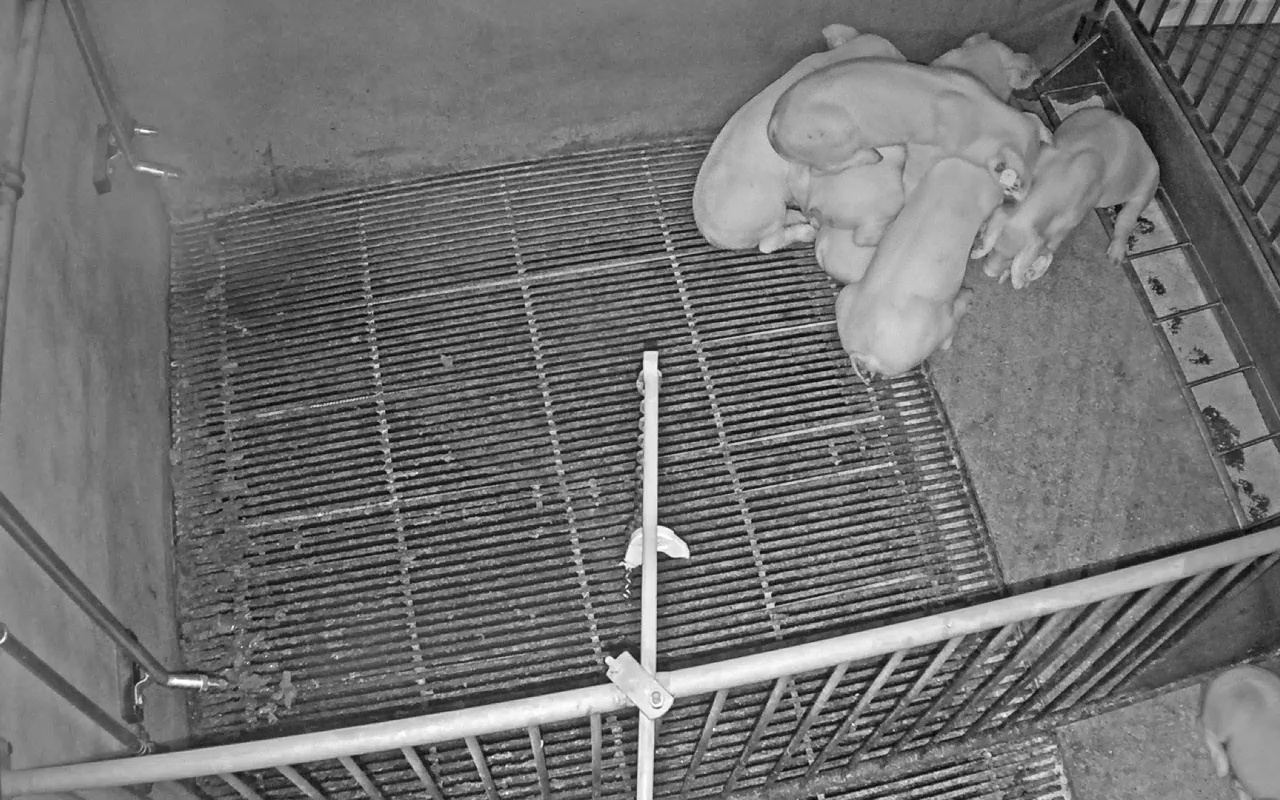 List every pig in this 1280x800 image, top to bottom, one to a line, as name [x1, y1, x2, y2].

pig [692, 22, 908, 256]
pig [813, 33, 1041, 286]
pig [766, 57, 1055, 202]
pig [969, 106, 1161, 289]
pig [785, 145, 909, 247]
pig [833, 158, 1006, 386]
pig [1199, 657, 1279, 798]